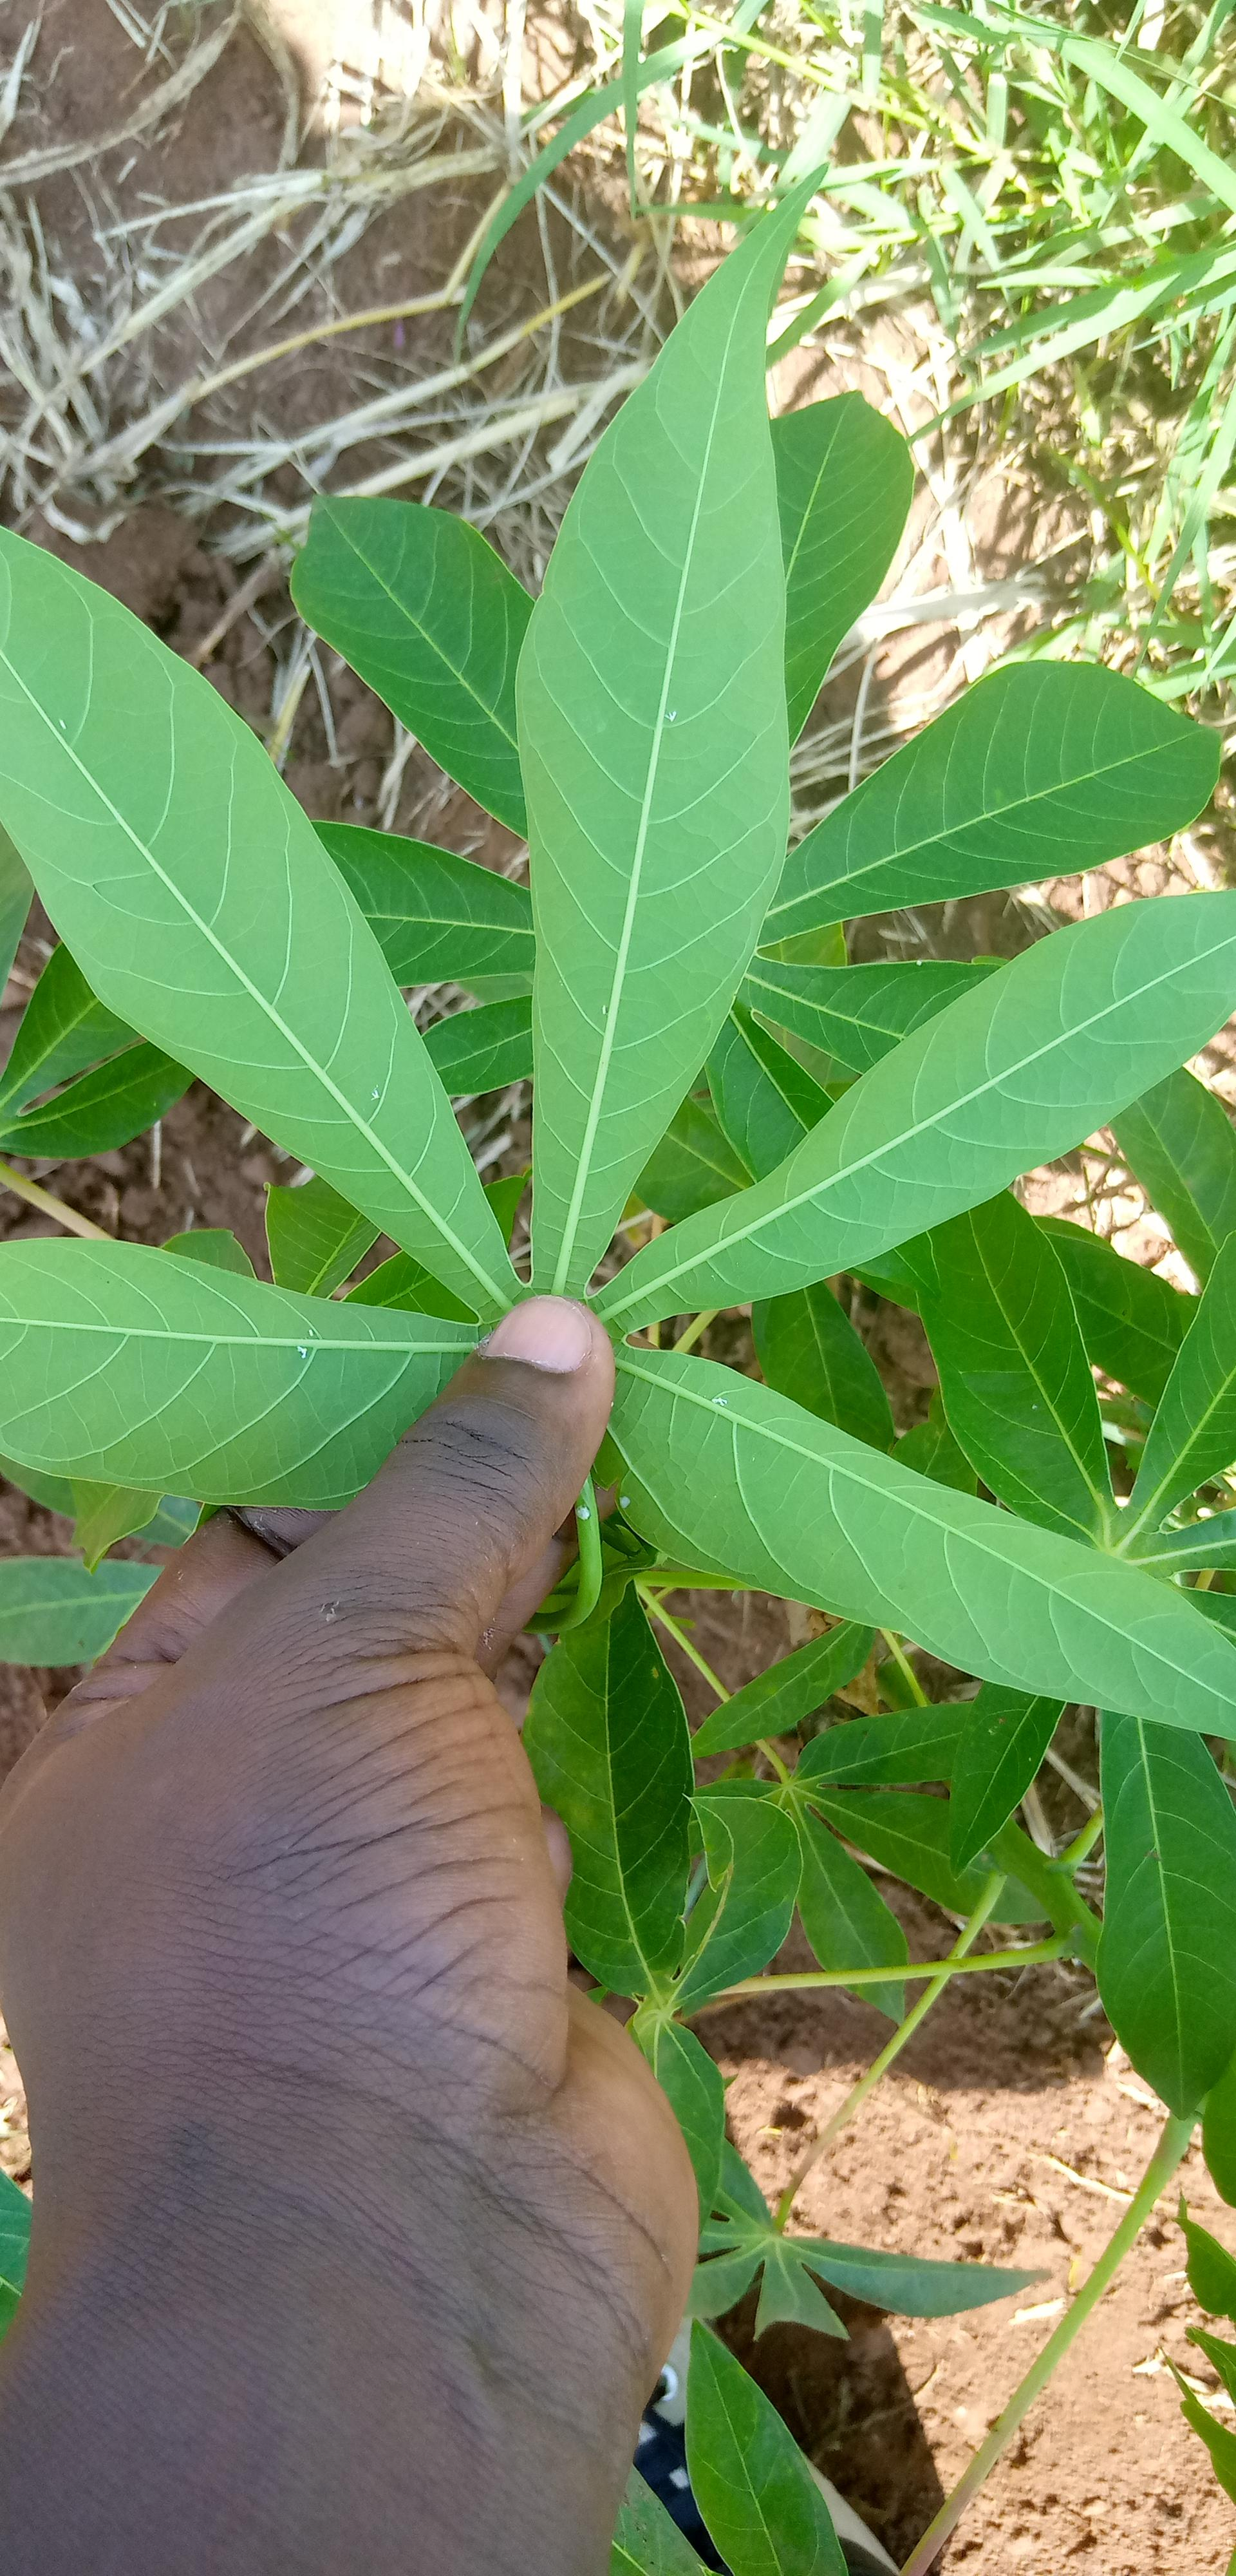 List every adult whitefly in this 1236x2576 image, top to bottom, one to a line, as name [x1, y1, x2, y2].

whitefly [664, 708, 679, 724]
whitefly [57, 717, 81, 739]
whitefly [914, 959, 924, 968]
whitefly [601, 1003, 608, 1017]
whitefly [370, 1088, 382, 1101]
whitefly [308, 1327, 315, 1337]
whitefly [295, 1345, 310, 1359]
whitefly [711, 1395, 729, 1406]